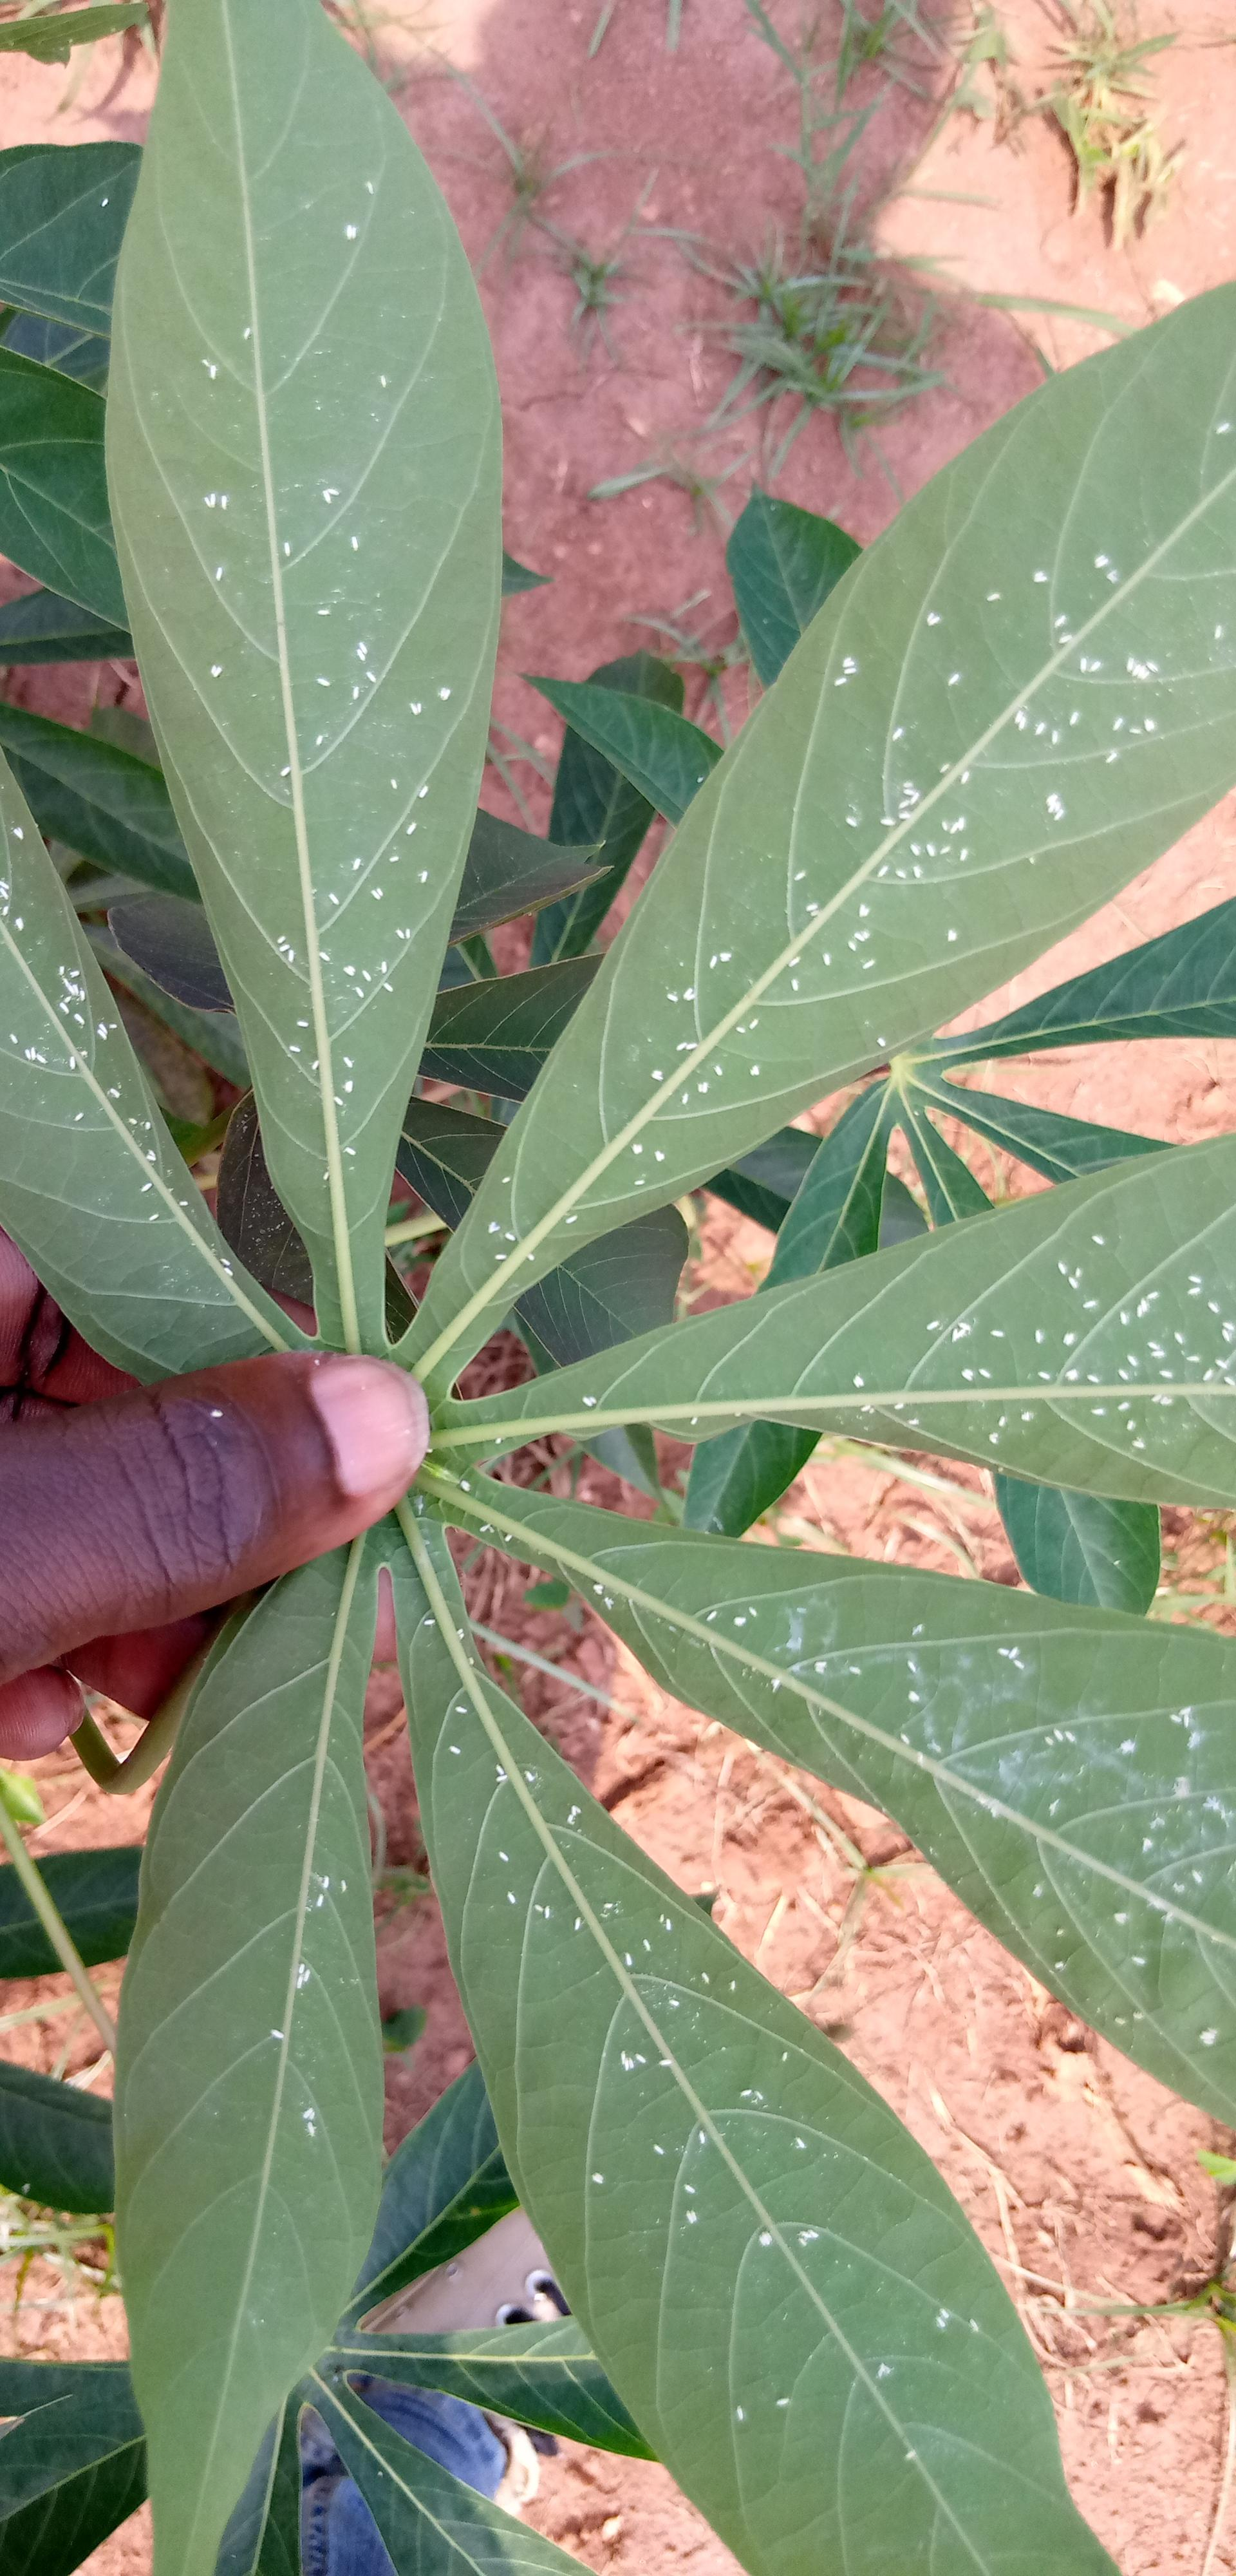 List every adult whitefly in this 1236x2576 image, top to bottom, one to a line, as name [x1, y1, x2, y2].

whitefly [366, 179, 377, 196]
whitefly [99, 197, 111, 209]
whitefly [344, 222, 360, 242]
whitefly [242, 325, 252, 343]
whitefly [200, 357, 210, 366]
whitefly [209, 364, 220, 380]
whitefly [379, 373, 388, 390]
whitefly [1215, 421, 1231, 436]
whitefly [325, 485, 341, 498]
whitefly [323, 488, 332, 504]
whitefly [203, 491, 217, 509]
whitefly [220, 495, 228, 511]
whitefly [350, 535, 360, 553]
whitefly [283, 540, 292, 558]
whitefly [1093, 554, 1109, 569]
whitefly [214, 566, 225, 583]
whitefly [1106, 569, 1121, 585]
whitefly [1032, 569, 1049, 585]
whitefly [986, 592, 1001, 604]
whitefly [315, 608, 332, 617]
whitefly [926, 611, 941, 628]
whitefly [1054, 614, 1068, 630]
whitefly [1213, 623, 1223, 641]
whitefly [1056, 634, 1074, 645]
whitefly [357, 641, 368, 654]
whitefly [356, 647, 366, 662]
whitefly [840, 655, 856, 667]
whitefly [1079, 655, 1087, 674]
whitefly [1127, 656, 1134, 674]
whitefly [1089, 659, 1101, 676]
whitefly [1145, 660, 1157, 672]
whitefly [209, 662, 225, 679]
whitefly [1135, 663, 1150, 680]
whitefly [843, 667, 858, 676]
whitefly [364, 670, 377, 683]
whitefly [947, 674, 961, 685]
whitefly [833, 677, 848, 688]
whitefly [315, 677, 332, 688]
whitefly [439, 685, 451, 703]
whitefly [351, 686, 360, 701]
whitefly [409, 700, 423, 716]
whitefly [1014, 710, 1027, 732]
whitefly [1068, 710, 1079, 729]
whitefly [1111, 717, 1124, 732]
whitefly [1142, 717, 1156, 734]
whitefly [1033, 719, 1048, 737]
whitefly [1127, 726, 1142, 735]
whitefly [890, 727, 904, 742]
whitefly [1049, 729, 1061, 749]
whitefly [315, 733, 324, 750]
whitefly [1104, 752, 1119, 764]
whitefly [939, 761, 951, 775]
whitefly [279, 764, 291, 779]
whitefly [960, 769, 971, 786]
whitefly [389, 778, 400, 791]
whitefly [901, 781, 913, 789]
whitefly [418, 784, 429, 799]
whitefly [901, 788, 915, 794]
whitefly [1044, 793, 1065, 820]
whitefly [897, 798, 910, 810]
whitefly [897, 811, 910, 821]
whitefly [844, 817, 858, 829]
whitefly [879, 817, 895, 829]
whitefly [950, 817, 966, 835]
whitefly [940, 819, 948, 831]
whitefly [404, 821, 420, 836]
whitefly [12, 824, 27, 841]
whitefly [908, 842, 919, 857]
whitefly [924, 842, 936, 858]
whitefly [938, 843, 951, 855]
whitefly [959, 846, 969, 862]
whitefly [388, 855, 399, 864]
whitefly [351, 857, 361, 873]
whitefly [877, 863, 888, 881]
whitefly [912, 864, 922, 880]
whitefly [417, 869, 429, 885]
whitefly [792, 869, 809, 882]
whitefly [894, 869, 906, 881]
whitefly [370, 885, 384, 901]
whitefly [1, 887, 10, 900]
whitefly [328, 891, 341, 907]
whitefly [805, 902, 821, 918]
whitefly [857, 902, 872, 920]
whitefly [1, 905, 11, 917]
whitefly [13, 915, 26, 932]
whitefly [403, 927, 412, 941]
whitefly [945, 927, 959, 943]
whitefly [395, 928, 406, 941]
whitefly [854, 929, 871, 943]
whitefly [276, 934, 287, 945]
whitefly [847, 940, 857, 952]
whitefly [277, 945, 289, 952]
whitefly [288, 949, 295, 965]
whitefly [718, 950, 733, 965]
whitefly [318, 951, 332, 962]
whitefly [821, 951, 834, 968]
whitefly [708, 953, 717, 972]
whitefly [787, 955, 801, 968]
whitefly [860, 958, 879, 972]
whitefly [379, 958, 389, 976]
whitefly [342, 963, 357, 978]
whitefly [57, 964, 65, 976]
whitefly [69, 969, 82, 980]
whitefly [360, 969, 373, 983]
whitefly [791, 979, 800, 994]
whitefly [66, 982, 79, 998]
whitefly [382, 982, 395, 994]
whitefly [354, 986, 366, 999]
whitefly [682, 987, 697, 1001]
whitefly [79, 989, 87, 1003]
whitefly [665, 992, 679, 1003]
whitefly [59, 1001, 70, 1015]
whitefly [72, 1012, 86, 1027]
whitefly [749, 1016, 761, 1030]
whitefly [295, 1019, 310, 1029]
whitefly [108, 1023, 118, 1030]
whitefly [733, 1025, 747, 1034]
whitefly [96, 1028, 108, 1041]
whitefly [8, 1032, 22, 1045]
whitefly [874, 1036, 887, 1050]
whitefly [673, 1040, 685, 1052]
whitefly [685, 1040, 699, 1051]
whitefly [287, 1043, 303, 1054]
whitefly [23, 1047, 36, 1061]
whitefly [35, 1052, 49, 1065]
whitefly [67, 1054, 78, 1072]
whitefly [342, 1055, 355, 1070]
whitefly [311, 1059, 319, 1072]
whitefly [747, 1063, 761, 1077]
whitefly [711, 1065, 725, 1077]
whitefly [648, 1068, 665, 1082]
whitefly [695, 1079, 711, 1095]
whitefly [343, 1080, 354, 1095]
whitefly [108, 1086, 121, 1101]
whitefly [680, 1090, 690, 1106]
whitefly [332, 1095, 344, 1107]
whitefly [73, 1111, 86, 1122]
whitefly [126, 1117, 138, 1125]
whitefly [143, 1120, 153, 1132]
whitefly [630, 1141, 644, 1156]
whitefly [342, 1145, 356, 1157]
whitefly [145, 1148, 158, 1161]
whitefly [652, 1150, 668, 1163]
whitefly [321, 1170, 330, 1182]
whitefly [500, 1175, 513, 1184]
whitefly [632, 1177, 645, 1187]
whitefly [140, 1181, 154, 1193]
whitefly [176, 1198, 190, 1208]
whitefly [147, 1213, 161, 1224]
whitefly [565, 1213, 579, 1226]
whitefly [487, 1218, 501, 1235]
whitefly [503, 1231, 516, 1243]
whitefly [1090, 1234, 1107, 1246]
whitefly [494, 1251, 508, 1261]
whitefly [527, 1253, 537, 1262]
whitefly [218, 1256, 232, 1266]
whitefly [1056, 1260, 1065, 1276]
whitefly [1072, 1265, 1082, 1278]
whitefly [223, 1266, 234, 1277]
whitefly [1186, 1274, 1203, 1284]
whitefly [1068, 1276, 1078, 1290]
whitefly [1186, 1285, 1201, 1296]
whitefly [1146, 1287, 1160, 1300]
whitefly [1081, 1297, 1097, 1310]
whitefly [1207, 1300, 1221, 1314]
whitefly [1118, 1309, 1130, 1327]
whitefly [924, 1319, 942, 1331]
whitefly [949, 1321, 976, 1341]
whitefly [988, 1328, 1005, 1338]
whitefly [1033, 1329, 1044, 1348]
whitefly [1062, 1331, 1078, 1349]
whitefly [1172, 1331, 1185, 1345]
whitefly [1146, 1340, 1159, 1349]
whitefly [1149, 1349, 1166, 1359]
whitefly [1125, 1353, 1139, 1367]
whitefly [1184, 1354, 1201, 1363]
whitefly [1213, 1358, 1228, 1368]
whitefly [1064, 1366, 1079, 1383]
whitefly [960, 1367, 975, 1384]
whitefly [977, 1367, 992, 1379]
whitefly [1202, 1367, 1213, 1382]
whitefly [1116, 1368, 1130, 1381]
whitefly [1157, 1369, 1174, 1378]
whitefly [1036, 1370, 1051, 1381]
whitefly [1085, 1372, 1101, 1384]
whitefly [852, 1373, 865, 1390]
whitefly [1223, 1375, 1235, 1387]
whitefly [579, 1395, 599, 1409]
whitefly [1157, 1396, 1174, 1406]
whitefly [1116, 1400, 1129, 1411]
whitefly [893, 1403, 904, 1410]
whitefly [859, 1405, 876, 1416]
whitefly [1089, 1405, 1106, 1417]
whitefly [1018, 1409, 1033, 1423]
whitefly [995, 1414, 1007, 1428]
whitefly [689, 1416, 698, 1428]
whitefly [1125, 1417, 1138, 1432]
whitefly [906, 1417, 921, 1426]
whitefly [987, 1428, 1000, 1446]
whitefly [1130, 1435, 1147, 1450]
whitefly [494, 1435, 507, 1446]
whitefly [459, 1477, 472, 1496]
whitefly [476, 1520, 496, 1537]
whitefly [503, 1531, 514, 1544]
whitefly [1112, 1558, 1122, 1566]
whitefly [592, 1583, 604, 1595]
whitefly [603, 1596, 617, 1612]
whitefly [746, 1604, 758, 1618]
whitefly [706, 1609, 720, 1623]
whitefly [422, 1613, 436, 1630]
whitefly [733, 1615, 747, 1629]
whitefly [910, 1622, 925, 1637]
whitefly [455, 1625, 466, 1642]
whitefly [1009, 1645, 1018, 1660]
whitefly [996, 1646, 1009, 1658]
whitefly [465, 1654, 477, 1667]
whitefly [1011, 1656, 1024, 1671]
whitefly [906, 1658, 918, 1674]
whitefly [813, 1660, 828, 1676]
whitefly [847, 1664, 863, 1678]
whitefly [767, 1677, 782, 1694]
whitefly [906, 1689, 924, 1705]
whitefly [452, 1703, 468, 1716]
whitefly [1178, 1706, 1192, 1714]
whitefly [1169, 1712, 1179, 1723]
whitefly [1183, 1713, 1190, 1730]
whitefly [1051, 1727, 1063, 1743]
whitefly [1065, 1728, 1078, 1745]
whitefly [898, 1732, 912, 1745]
whitefly [1043, 1735, 1055, 1746]
whitefly [1118, 1737, 1138, 1759]
whitefly [445, 1741, 464, 1759]
whitefly [492, 1761, 503, 1774]
whitefly [522, 1768, 540, 1786]
whitefly [494, 1774, 509, 1783]
whitefly [1199, 1794, 1221, 1811]
whitefly [1047, 1798, 1061, 1819]
whitefly [565, 1802, 581, 1829]
whitefly [1141, 1836, 1155, 1854]
whitefly [496, 1849, 513, 1866]
whitefly [1191, 1869, 1204, 1886]
whitefly [322, 1873, 332, 1892]
whitefly [339, 1877, 350, 1897]
whitefly [1033, 1882, 1043, 1902]
whitefly [504, 1889, 516, 1907]
whitefly [315, 1891, 327, 1908]
whitefly [601, 1898, 618, 1911]
whitefly [530, 1901, 543, 1914]
whitefly [541, 1906, 553, 1920]
whitefly [1112, 1910, 1128, 1926]
whitefly [658, 1911, 666, 1926]
whitefly [570, 1914, 585, 1934]
whitefly [665, 1917, 674, 1931]
whitefly [1054, 1927, 1067, 1936]
whitefly [641, 1936, 654, 1953]
whitefly [623, 1950, 634, 1971]
whitefly [1130, 1953, 1147, 1965]
whitefly [1054, 1959, 1066, 1972]
whitefly [297, 1960, 306, 1973]
whitefly [699, 1969, 711, 1985]
whitefly [296, 1974, 308, 1991]
whitefly [727, 1977, 738, 1994]
whitefly [668, 1995, 680, 2009]
whitefly [1130, 2009, 1145, 2021]
whitefly [1113, 2015, 1123, 2025]
whitefly [1197, 2025, 1219, 2045]
whitefly [269, 2026, 286, 2041]
whitefly [619, 2049, 635, 2073]
whitefly [780, 2049, 791, 2066]
whitefly [633, 2051, 648, 2065]
whitefly [657, 2054, 674, 2071]
whitefly [738, 2086, 751, 2098]
whitefly [753, 2088, 765, 2107]
whitefly [301, 2105, 316, 2121]
whitefly [304, 2121, 320, 2139]
whitefly [697, 2129, 707, 2147]
whitefly [792, 2134, 807, 2152]
whitefly [650, 2142, 667, 2157]
whitefly [588, 2170, 606, 2187]
whitefly [681, 2182, 697, 2196]
whitefly [684, 2207, 698, 2227]
whitefly [797, 2226, 821, 2247]
whitefly [756, 2229, 775, 2249]
whitefly [937, 2306, 949, 2320]
whitefly [933, 2314, 947, 2329]
whitefly [967, 2316, 980, 2334]
whitefly [874, 2361, 895, 2379]
whitefly [774, 2396, 792, 2408]
whitefly [736, 2403, 747, 2424]
whitefly [901, 2447, 919, 2464]